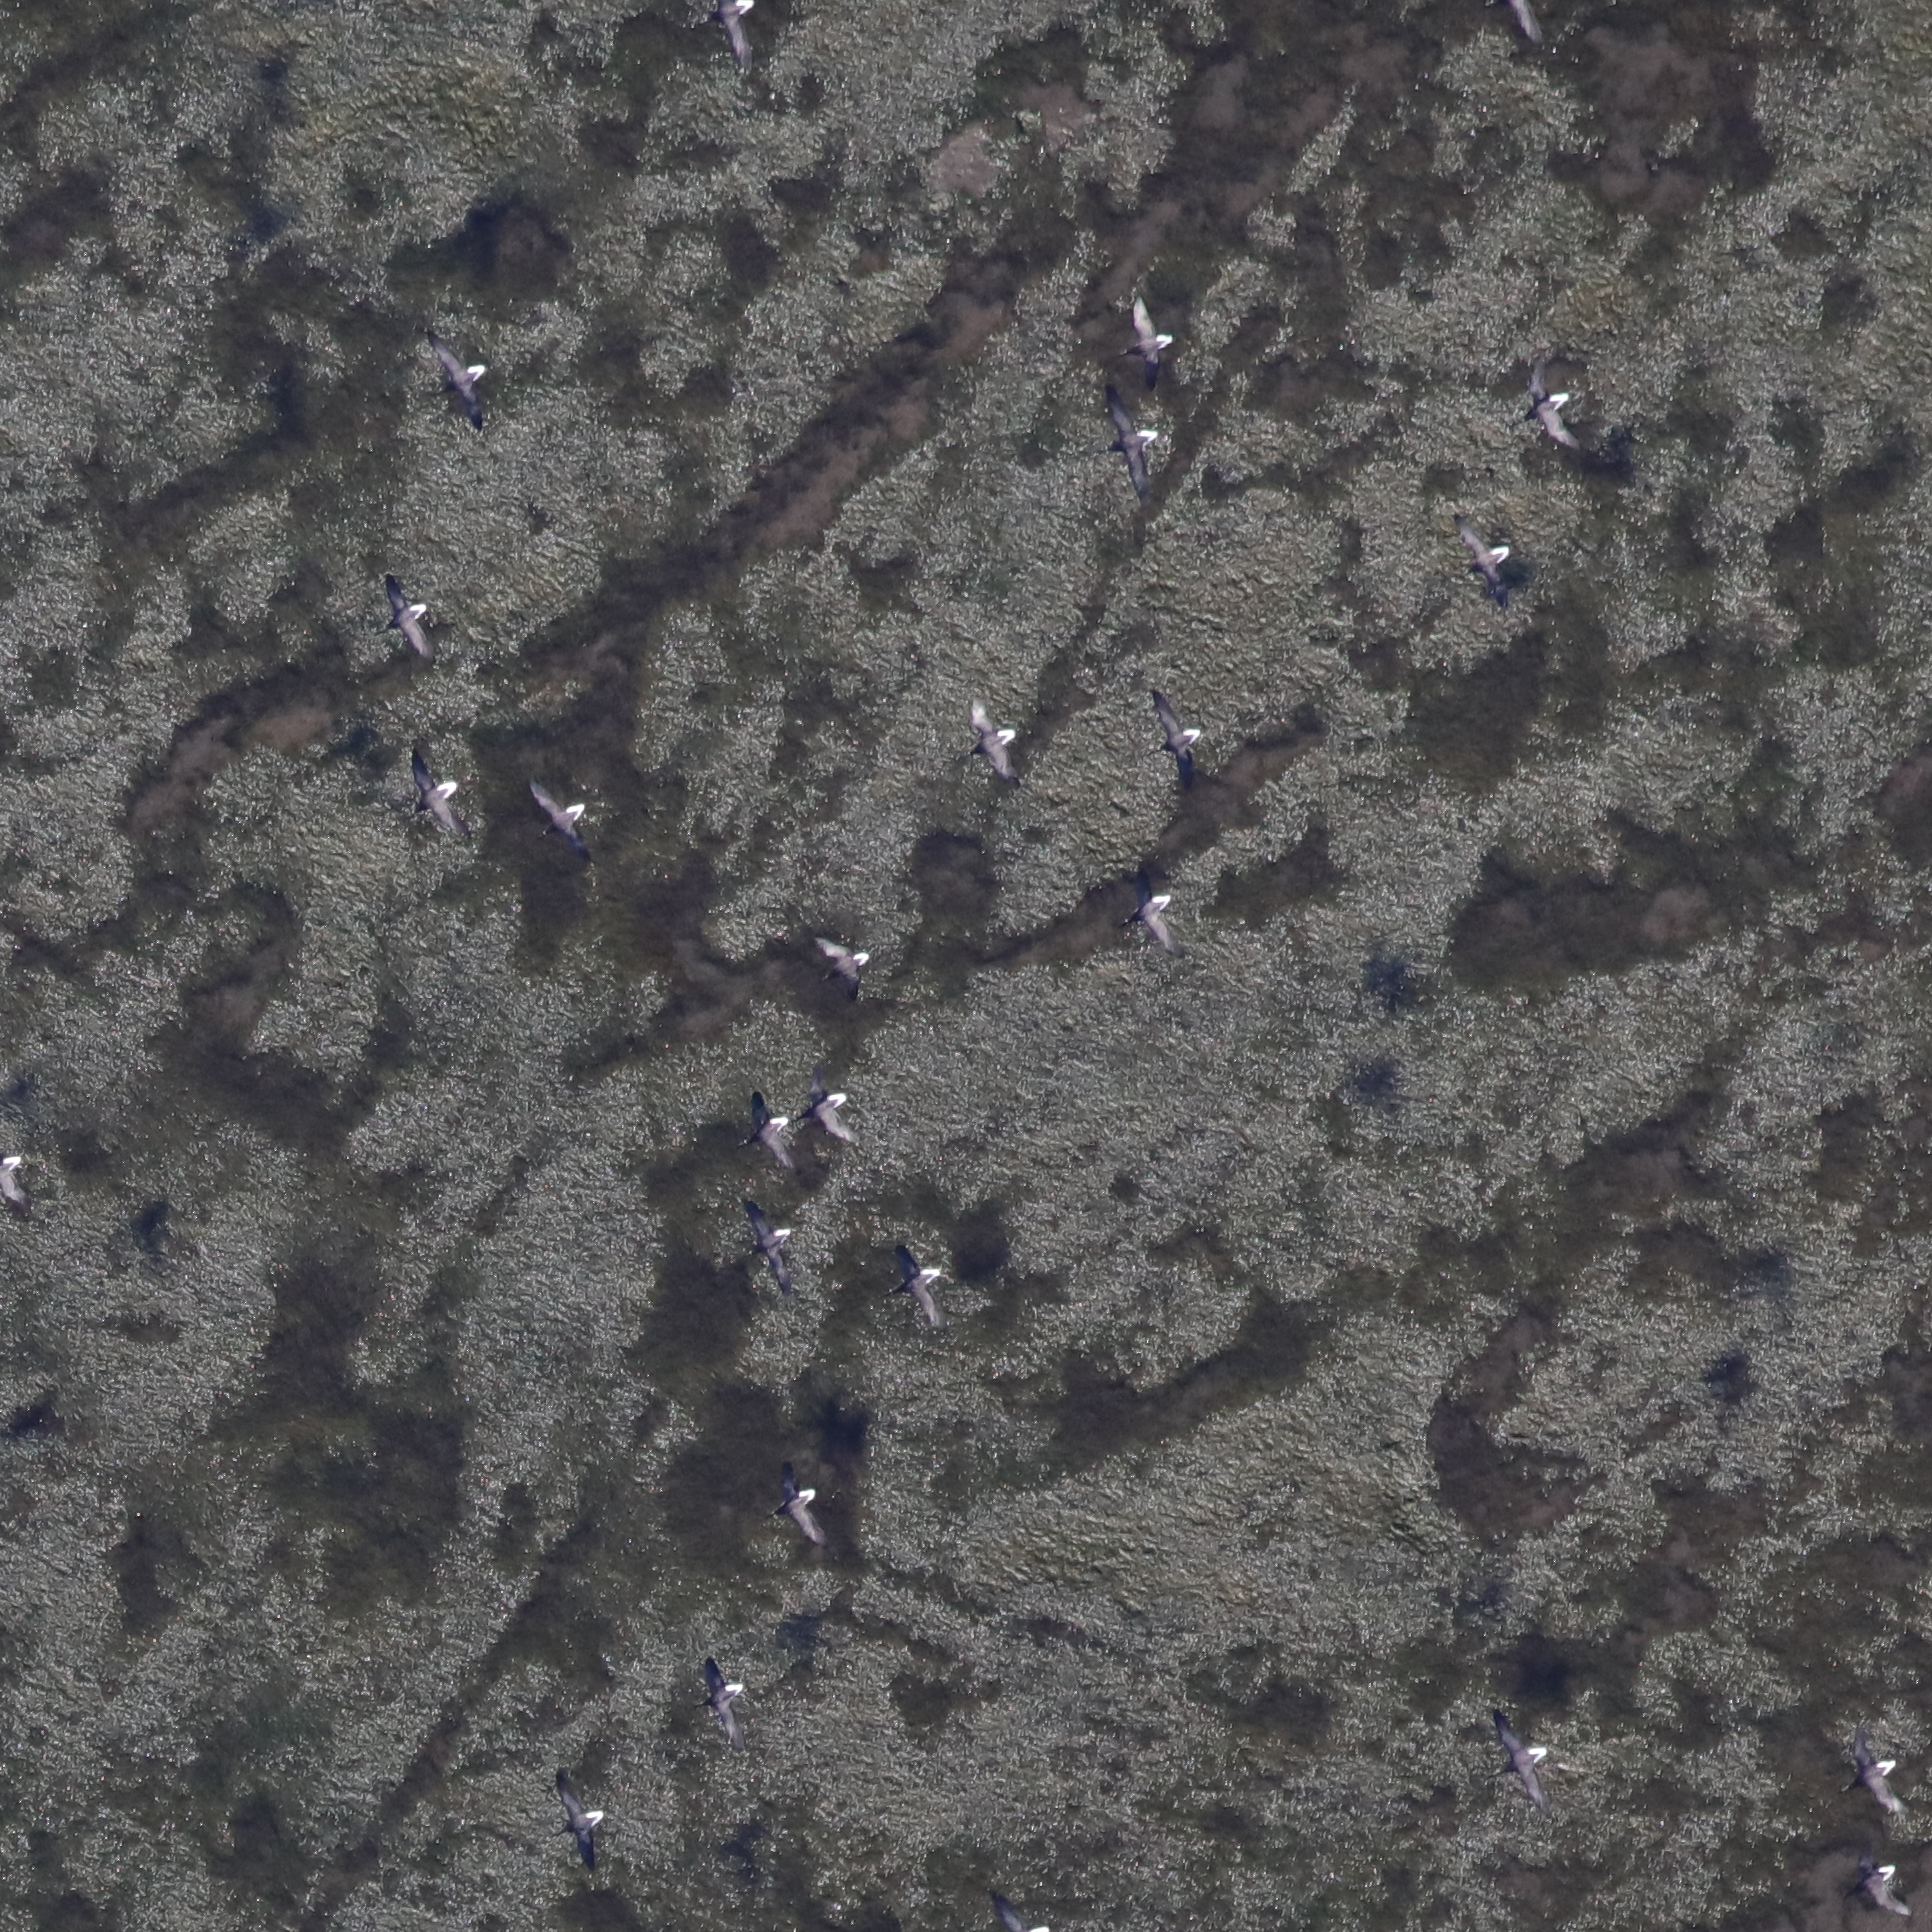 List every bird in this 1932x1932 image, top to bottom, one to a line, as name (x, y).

brant (732, 10)
brant (1143, 345)
brant (461, 379)
brant (1556, 415)
brant (1129, 444)
brant (1492, 570)
brant (399, 618)
brant (998, 745)
brant (1179, 746)
brant (432, 800)
brant (573, 808)
brant (1143, 918)
brant (839, 969)
brant (829, 1119)
brant (762, 1126)
brant (1, 1161)
brant (754, 1234)
brant (922, 1278)
brant (809, 1508)
brant (717, 1696)
brant (1527, 1766)
brant (1879, 1772)
brant (584, 1823)
brant (1873, 1885)